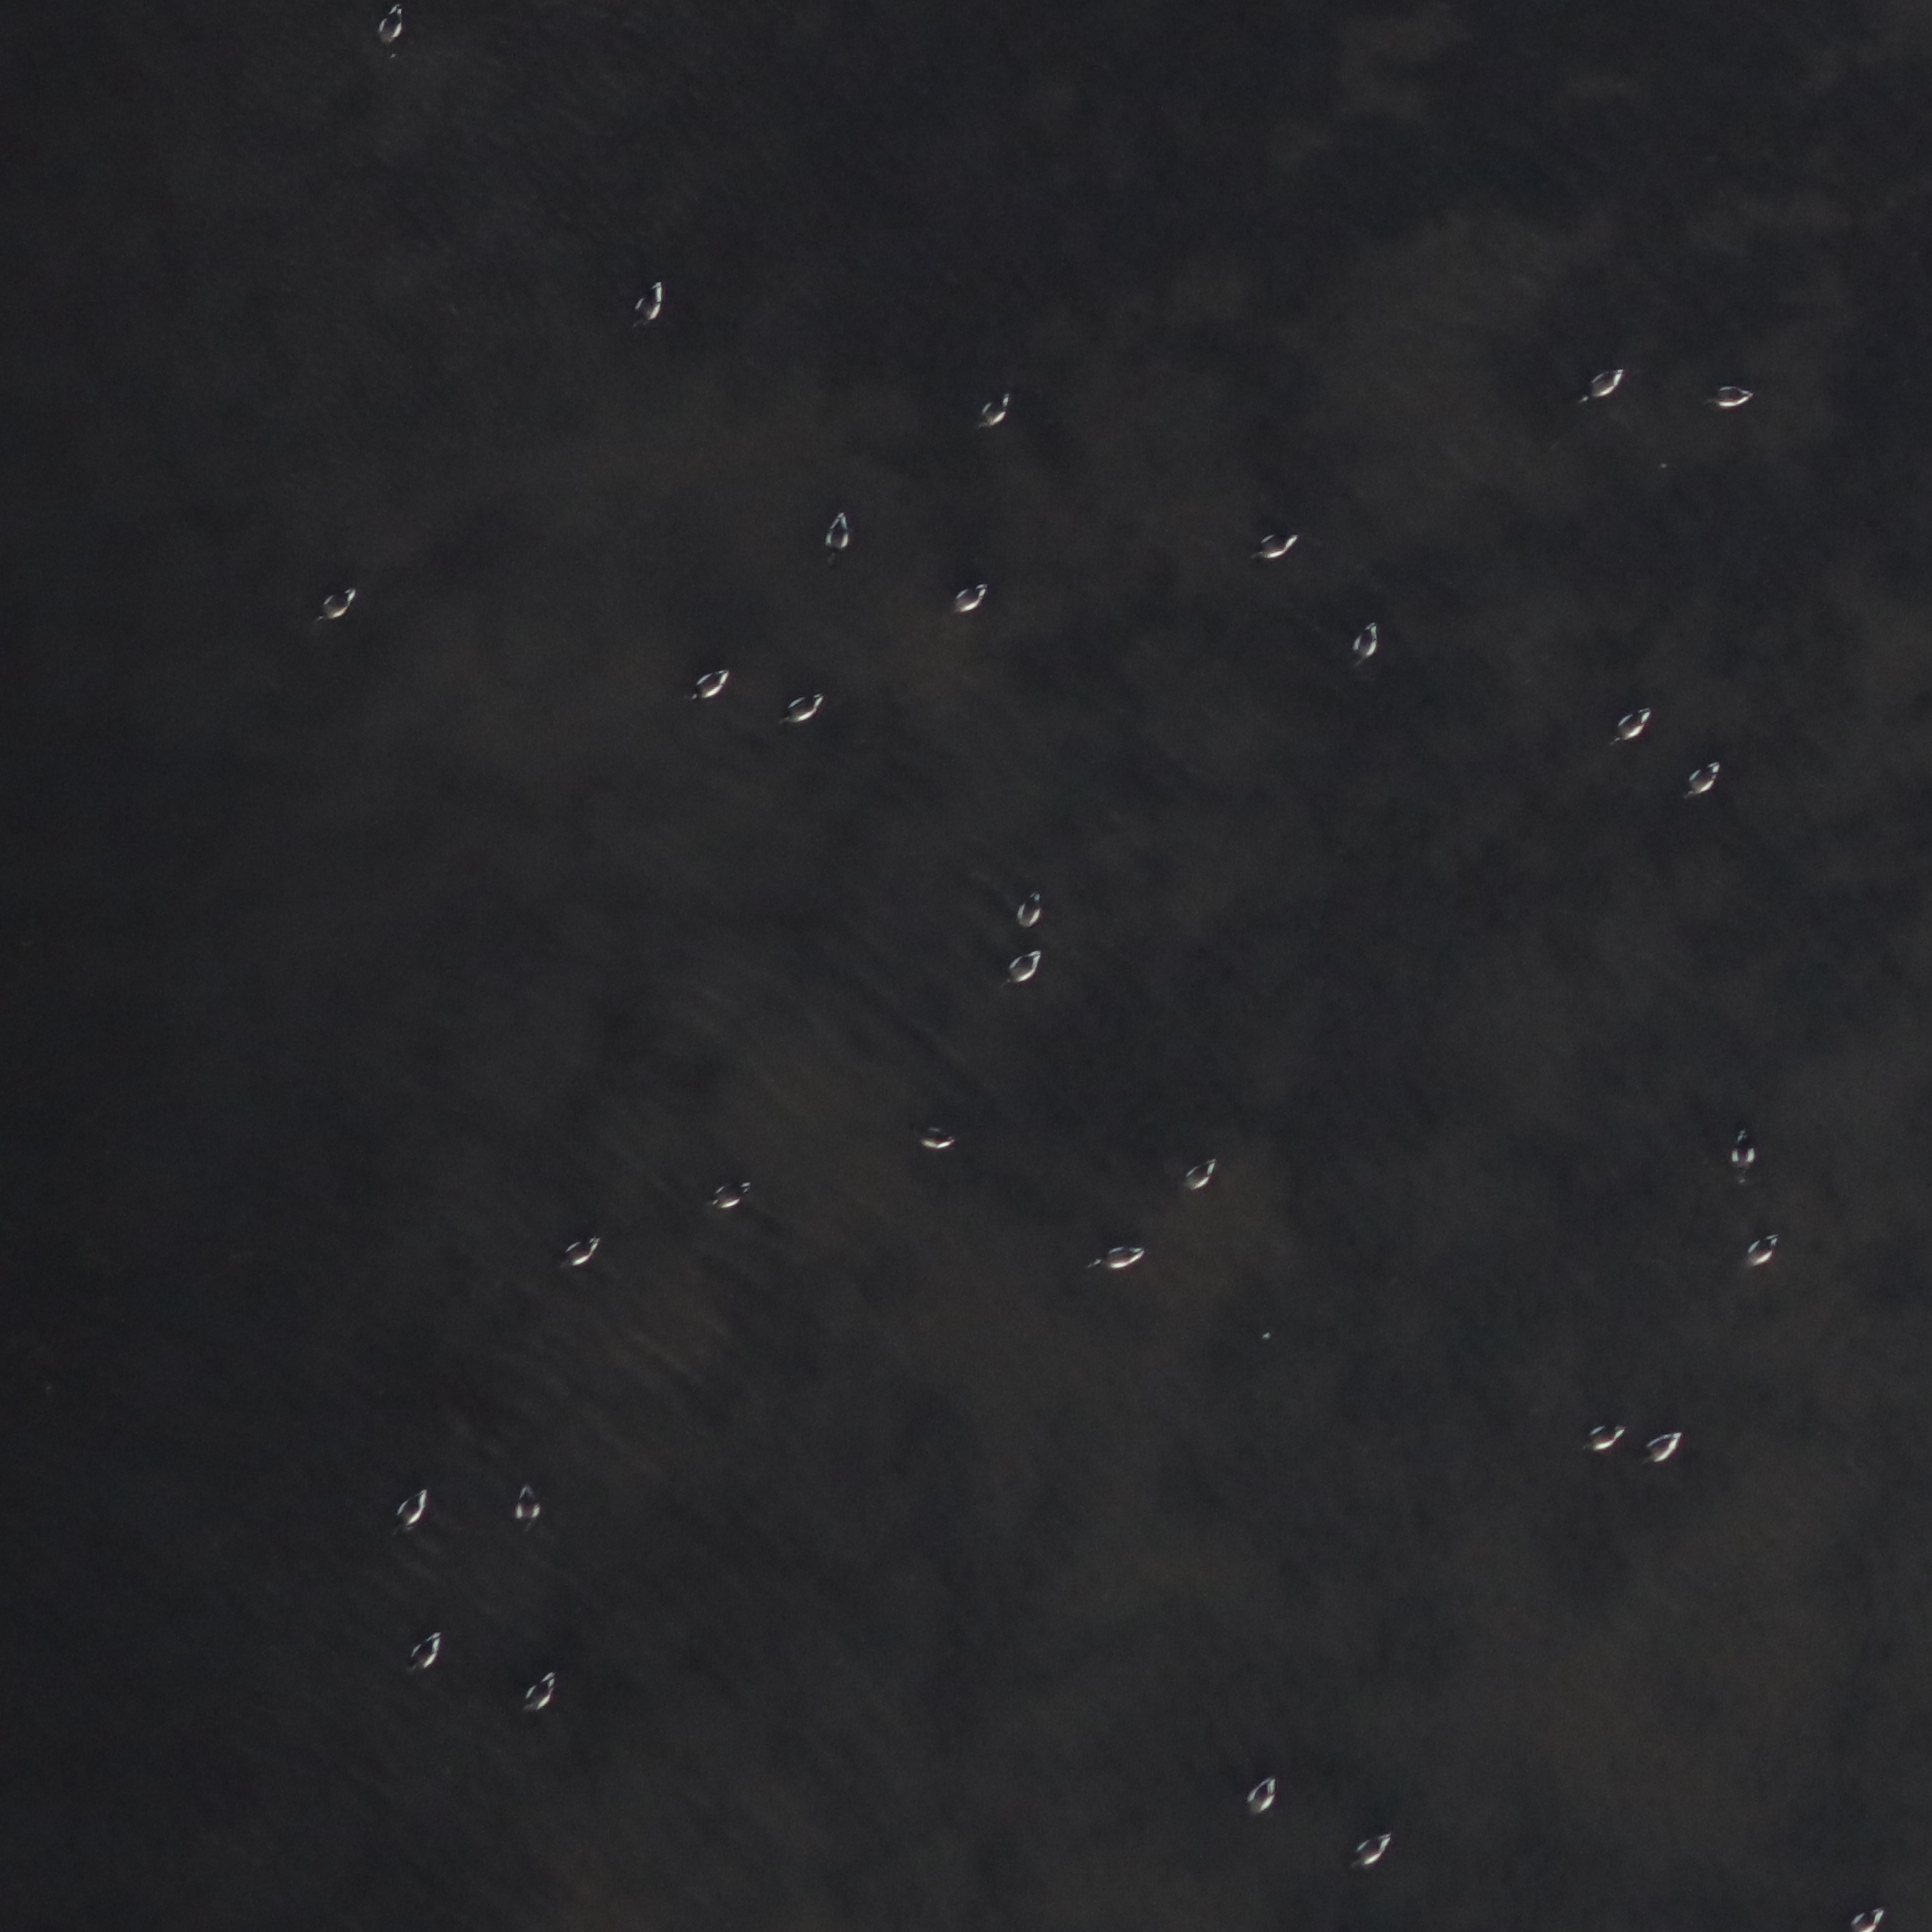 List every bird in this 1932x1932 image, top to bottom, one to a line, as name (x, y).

brant (389, 26)
brant (648, 302)
brant (1605, 383)
brant (1733, 396)
brant (994, 410)
brant (836, 534)
brant (1275, 545)
brant (970, 599)
brant (336, 606)
brant (1363, 643)
brant (710, 683)
brant (801, 708)
brant (1632, 725)
brant (1701, 780)
brant (1028, 910)
brant (1023, 967)
brant (939, 1137)
brant (1745, 1154)
brant (1199, 1174)
brant (726, 1191)
brant (1759, 1251)
brant (578, 1252)
brant (1116, 1255)
brant (1606, 1440)
brant (1668, 1440)
brant (526, 1506)
brant (411, 1510)
brant (423, 1653)
brant (539, 1694)
brant (1261, 1799)
brant (1372, 1851)
brant (1859, 1918)